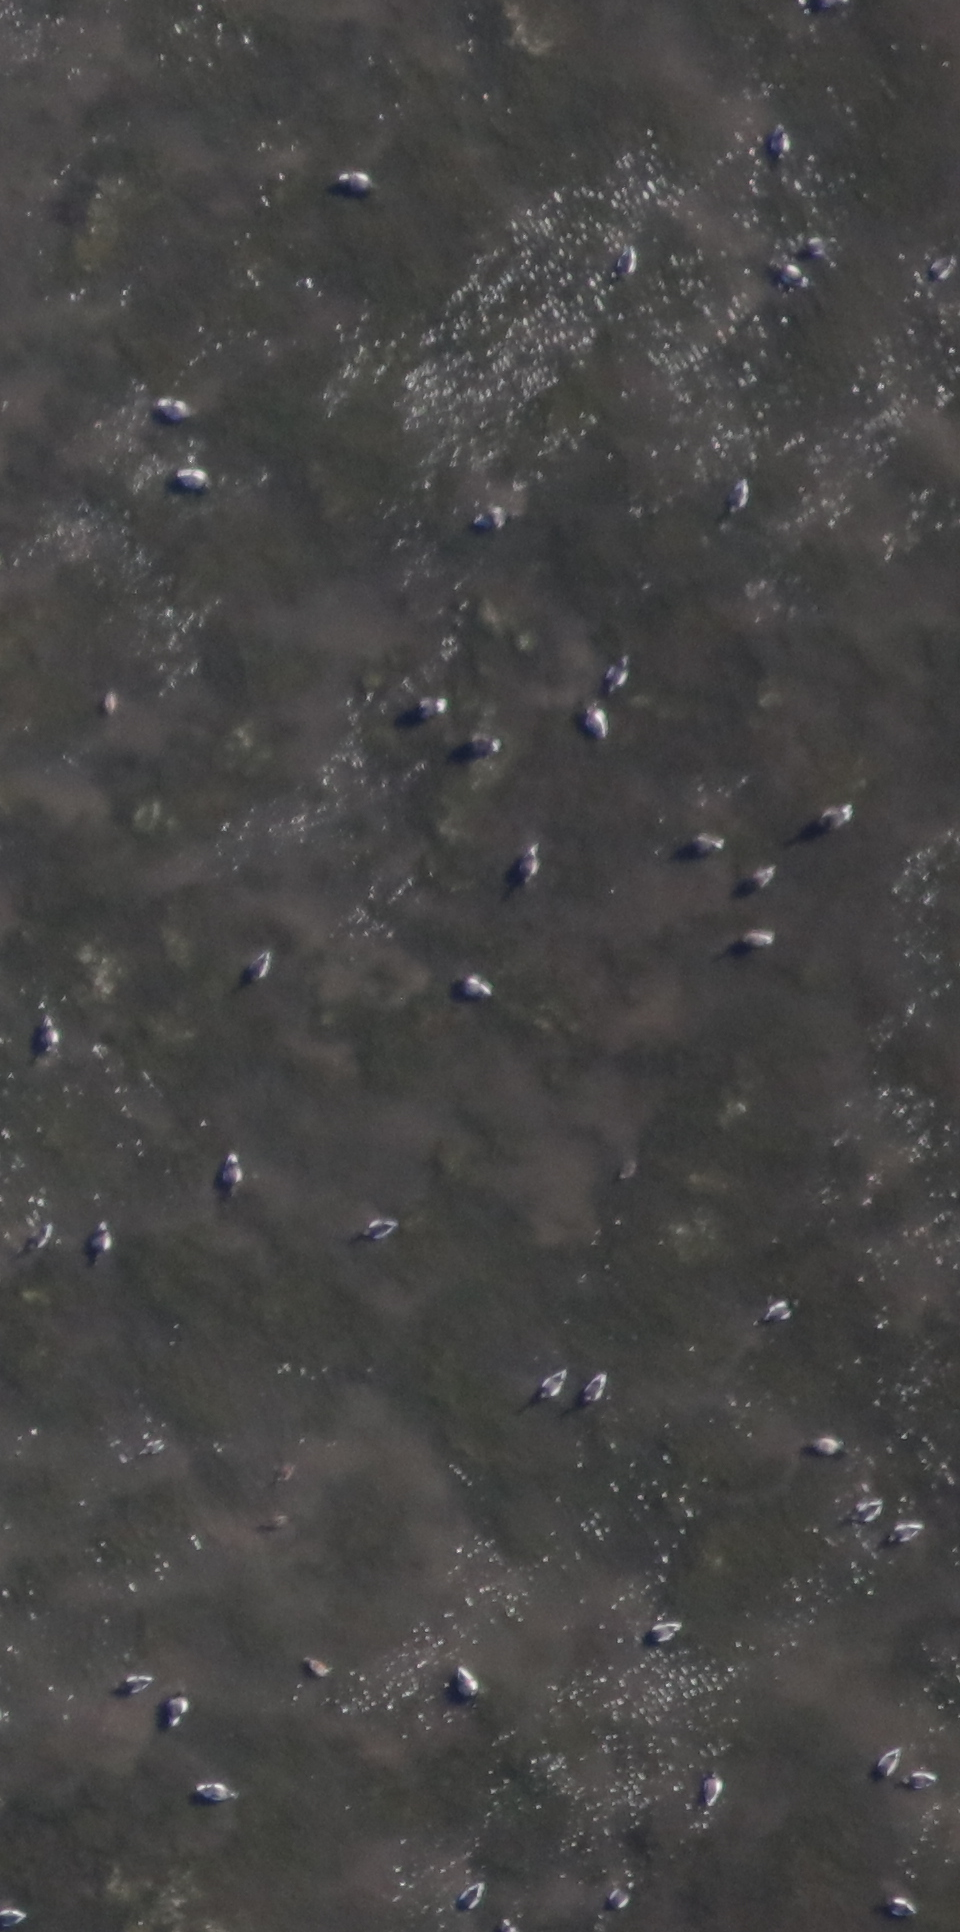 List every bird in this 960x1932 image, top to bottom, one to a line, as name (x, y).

brant (778, 144)
brant (354, 184)
brant (816, 249)
brant (631, 263)
brant (944, 270)
brant (791, 272)
brant (171, 409)
brant (192, 476)
brant (739, 499)
brant (491, 517)
brant (617, 681)
other bird (112, 704)
brant (428, 706)
brant (593, 719)
brant (487, 740)
brant (835, 817)
brant (712, 844)
brant (528, 865)
brant (763, 879)
brant (766, 938)
brant (259, 967)
brant (476, 987)
brant (53, 1033)
other bird (629, 1170)
brant (231, 1175)
brant (377, 1229)
brant (39, 1237)
brant (106, 1241)
brant (786, 1310)
brant (552, 1386)
brant (595, 1387)
brant (830, 1447)
other bird (151, 1449)
other bird (284, 1472)
brant (866, 1510)
other bird (277, 1520)
brant (902, 1536)
brant (666, 1635)
other bird (321, 1666)
brant (138, 1681)
brant (469, 1682)
brant (176, 1710)
brant (892, 1767)
brant (926, 1780)
brant (715, 1790)
brant (216, 1794)
brant (618, 1896)
brant (470, 1898)
brant (900, 1904)
brant (6, 1919)